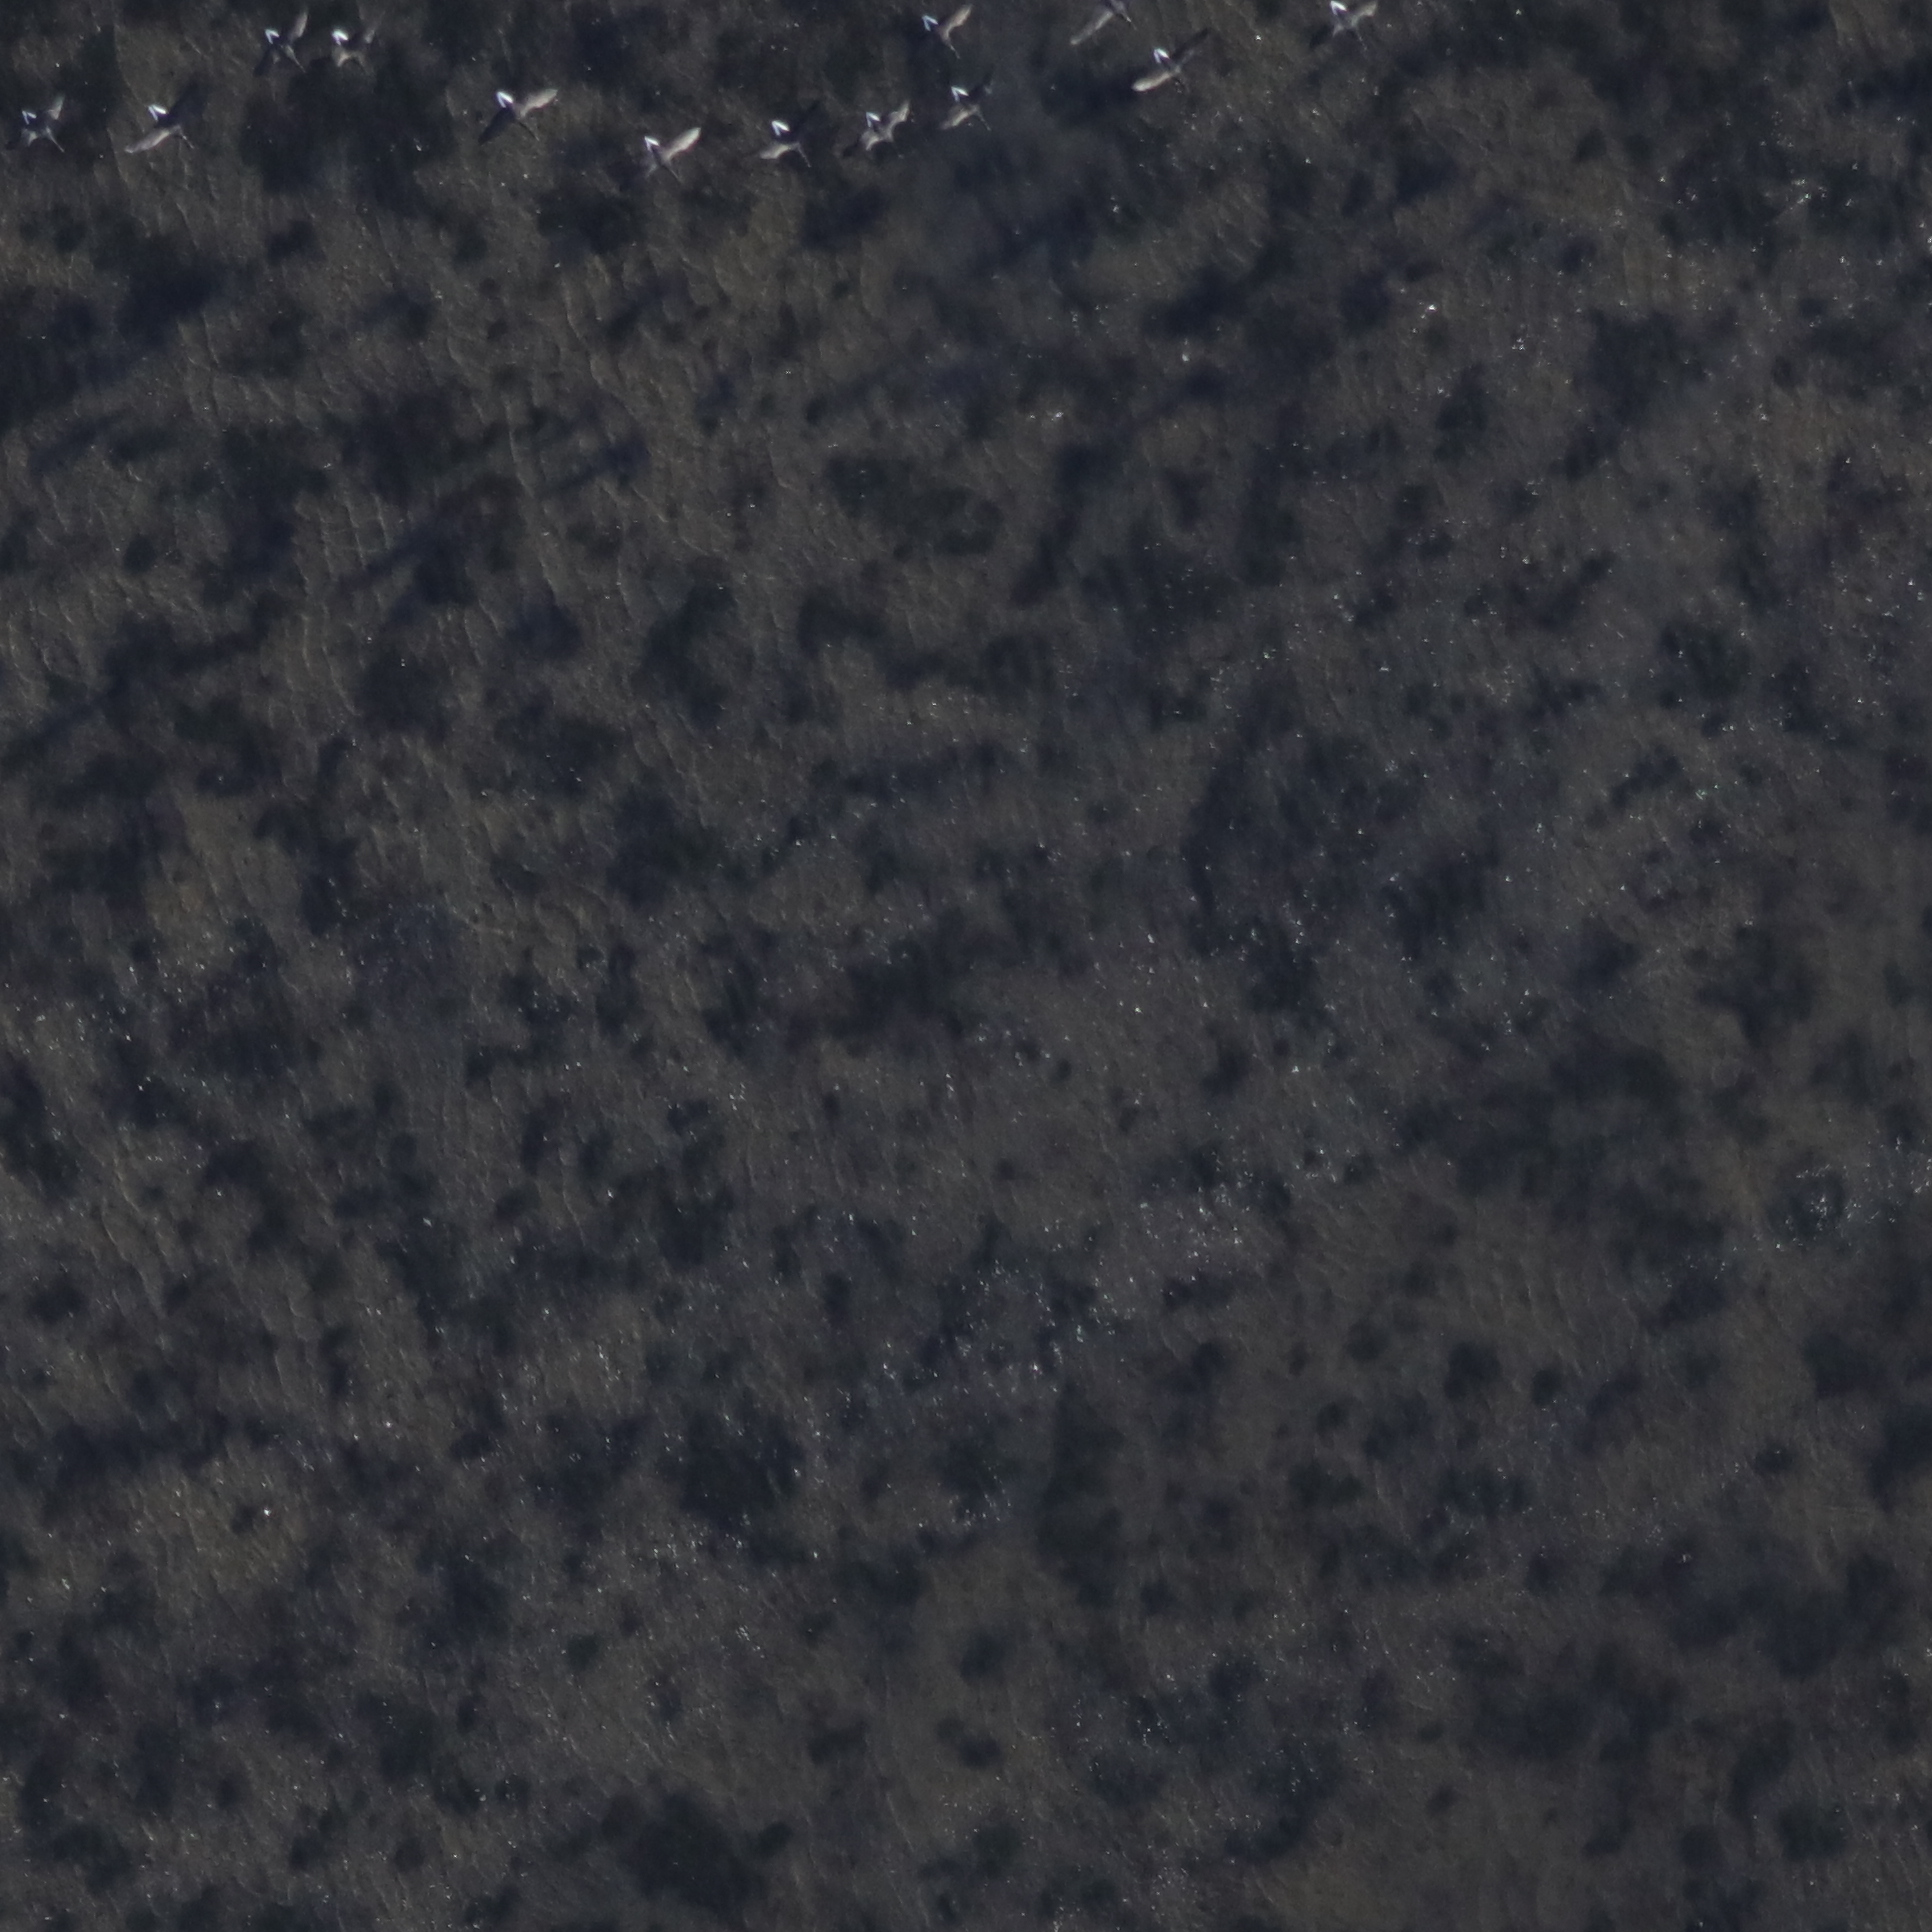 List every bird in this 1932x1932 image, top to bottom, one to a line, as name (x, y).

brant (1116, 5)
brant (1347, 21)
brant (938, 34)
brant (347, 45)
brant (279, 47)
brant (1170, 65)
brant (977, 108)
brant (517, 112)
brant (36, 121)
brant (172, 124)
brant (885, 133)
brant (790, 145)
brant (656, 155)